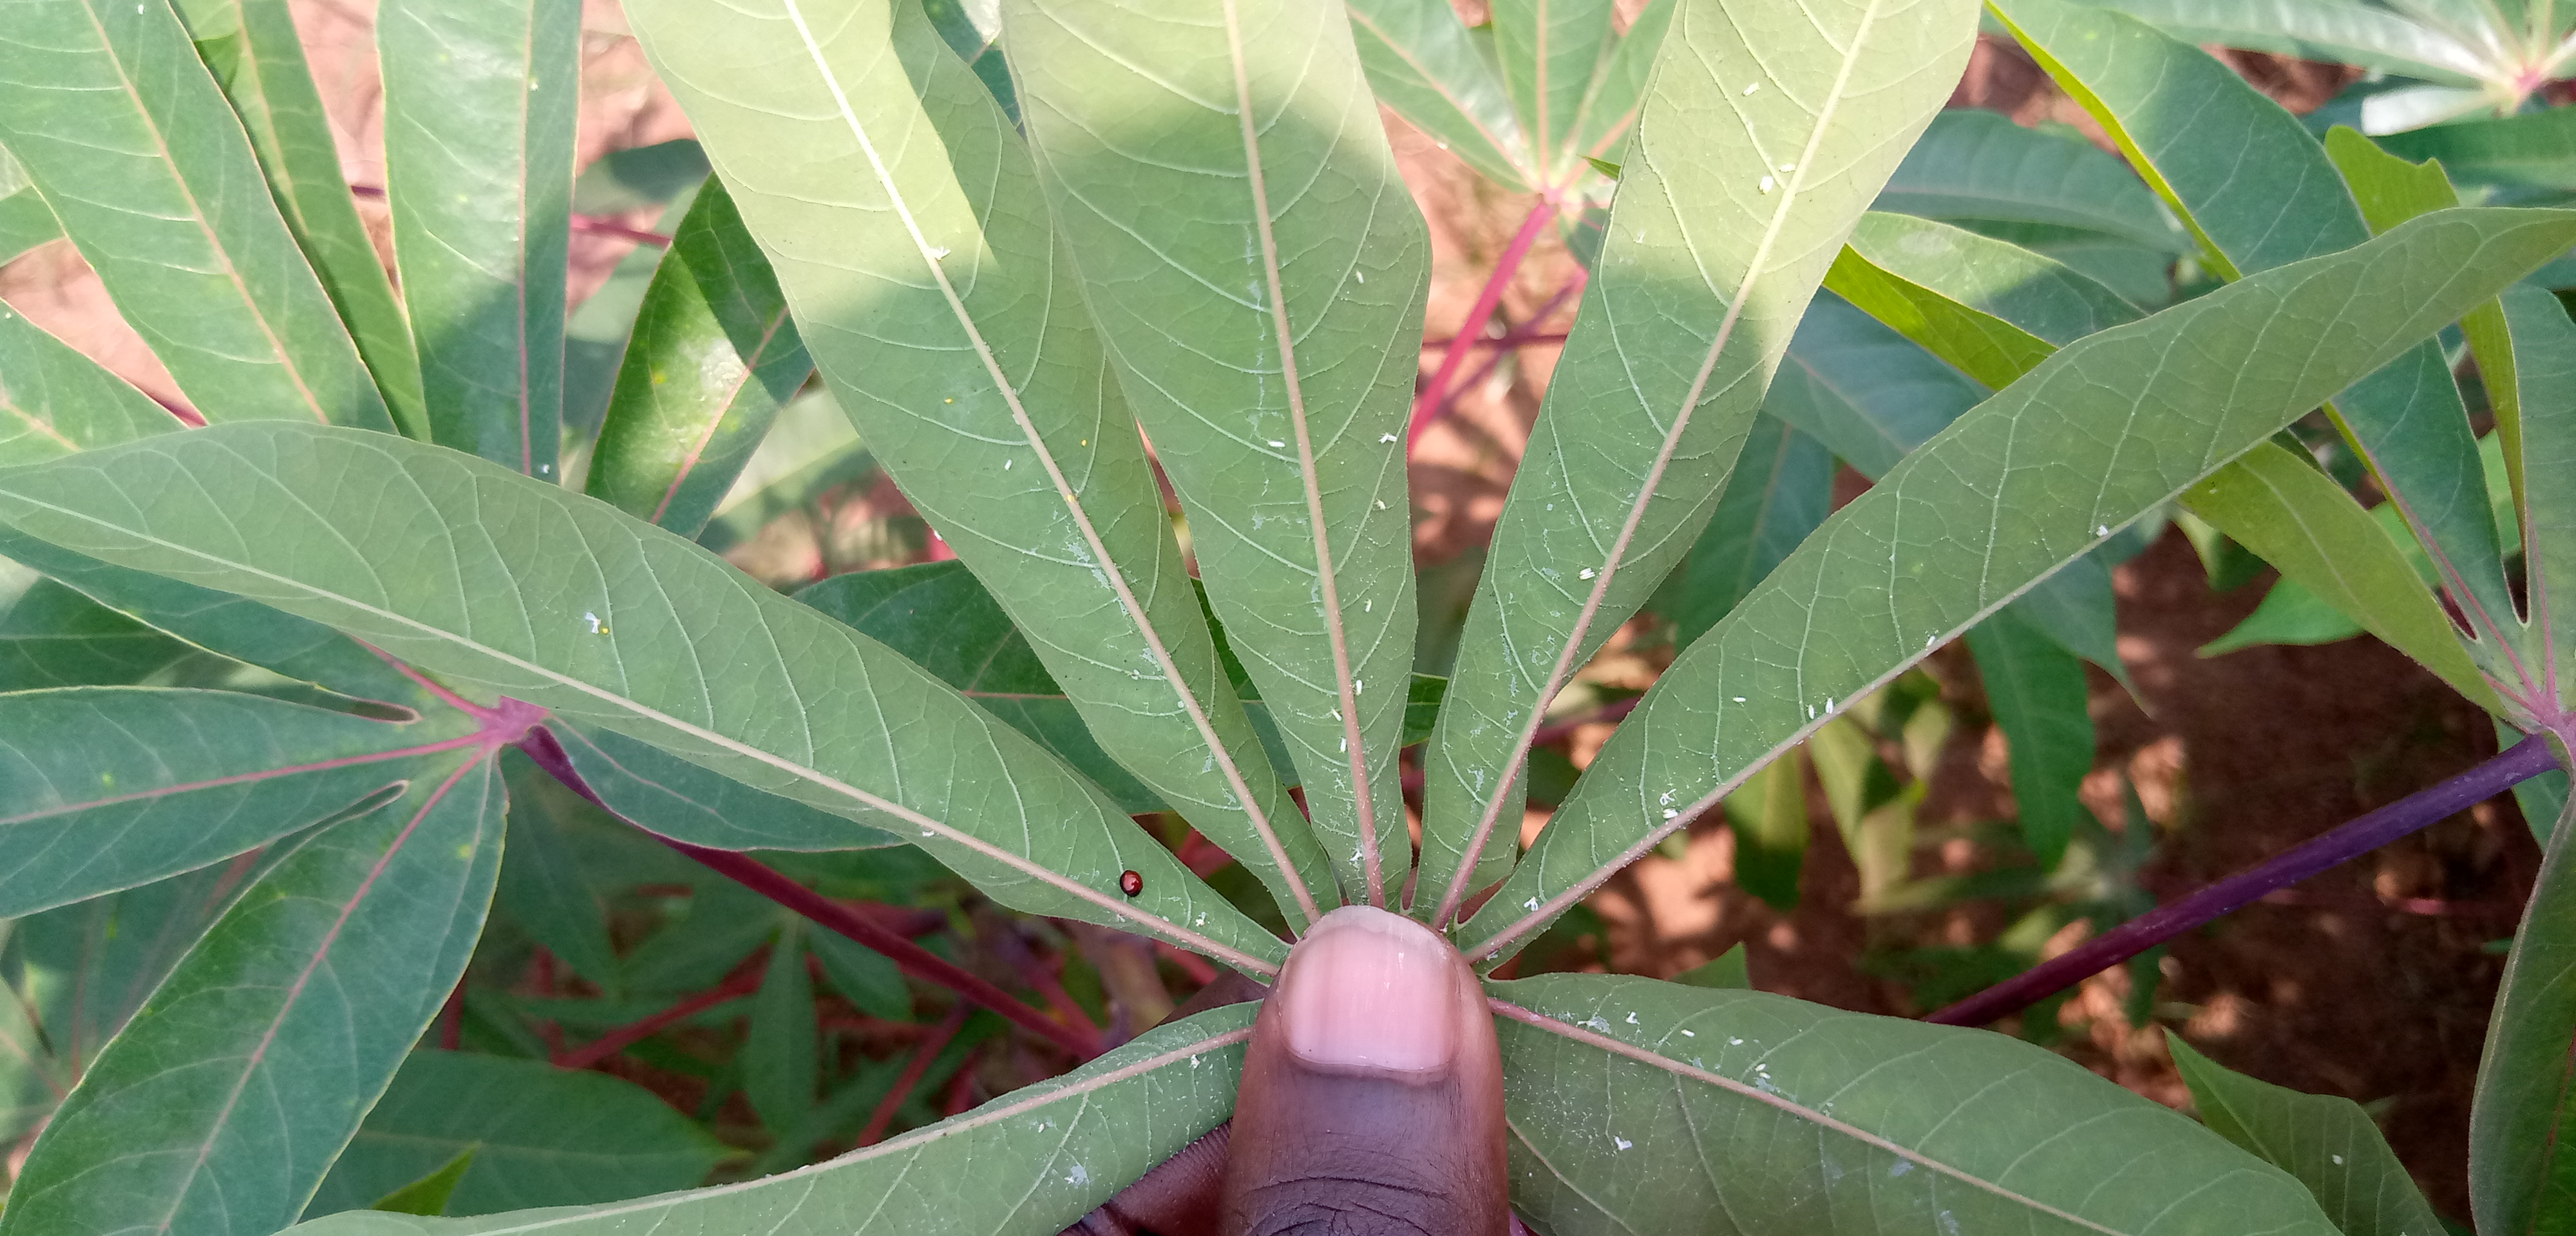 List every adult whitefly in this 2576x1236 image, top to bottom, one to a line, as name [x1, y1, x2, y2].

whitefly [1736, 72, 1763, 98]
whitefly [1777, 158, 1808, 173]
whitefly [1750, 169, 1776, 193]
whitefly [1348, 265, 1369, 285]
whitefly [1372, 431, 1398, 446]
whitefly [1260, 435, 1299, 454]
whitefly [998, 449, 1018, 478]
whitefly [1374, 498, 1388, 514]
whitefly [1575, 563, 1598, 584]
whitefly [1360, 592, 1378, 618]
whitefly [583, 608, 602, 637]
whitefly [1923, 635, 1944, 656]
whitefly [1348, 675, 1368, 700]
whitefly [1730, 691, 1757, 702]
whitefly [1823, 695, 1837, 717]
whitefly [1806, 700, 1818, 724]
whitefly [1329, 706, 1345, 723]
whitefly [1332, 731, 1357, 756]
whitefly [1660, 807, 1681, 821]
whitefly [1518, 895, 1547, 917]
whitefly [1622, 1010, 1639, 1024]
whitefly [1678, 1022, 1699, 1047]
whitefly [1722, 1030, 1748, 1050]
whitefly [1754, 1058, 1777, 1087]
whitefly [1611, 1134, 1634, 1152]